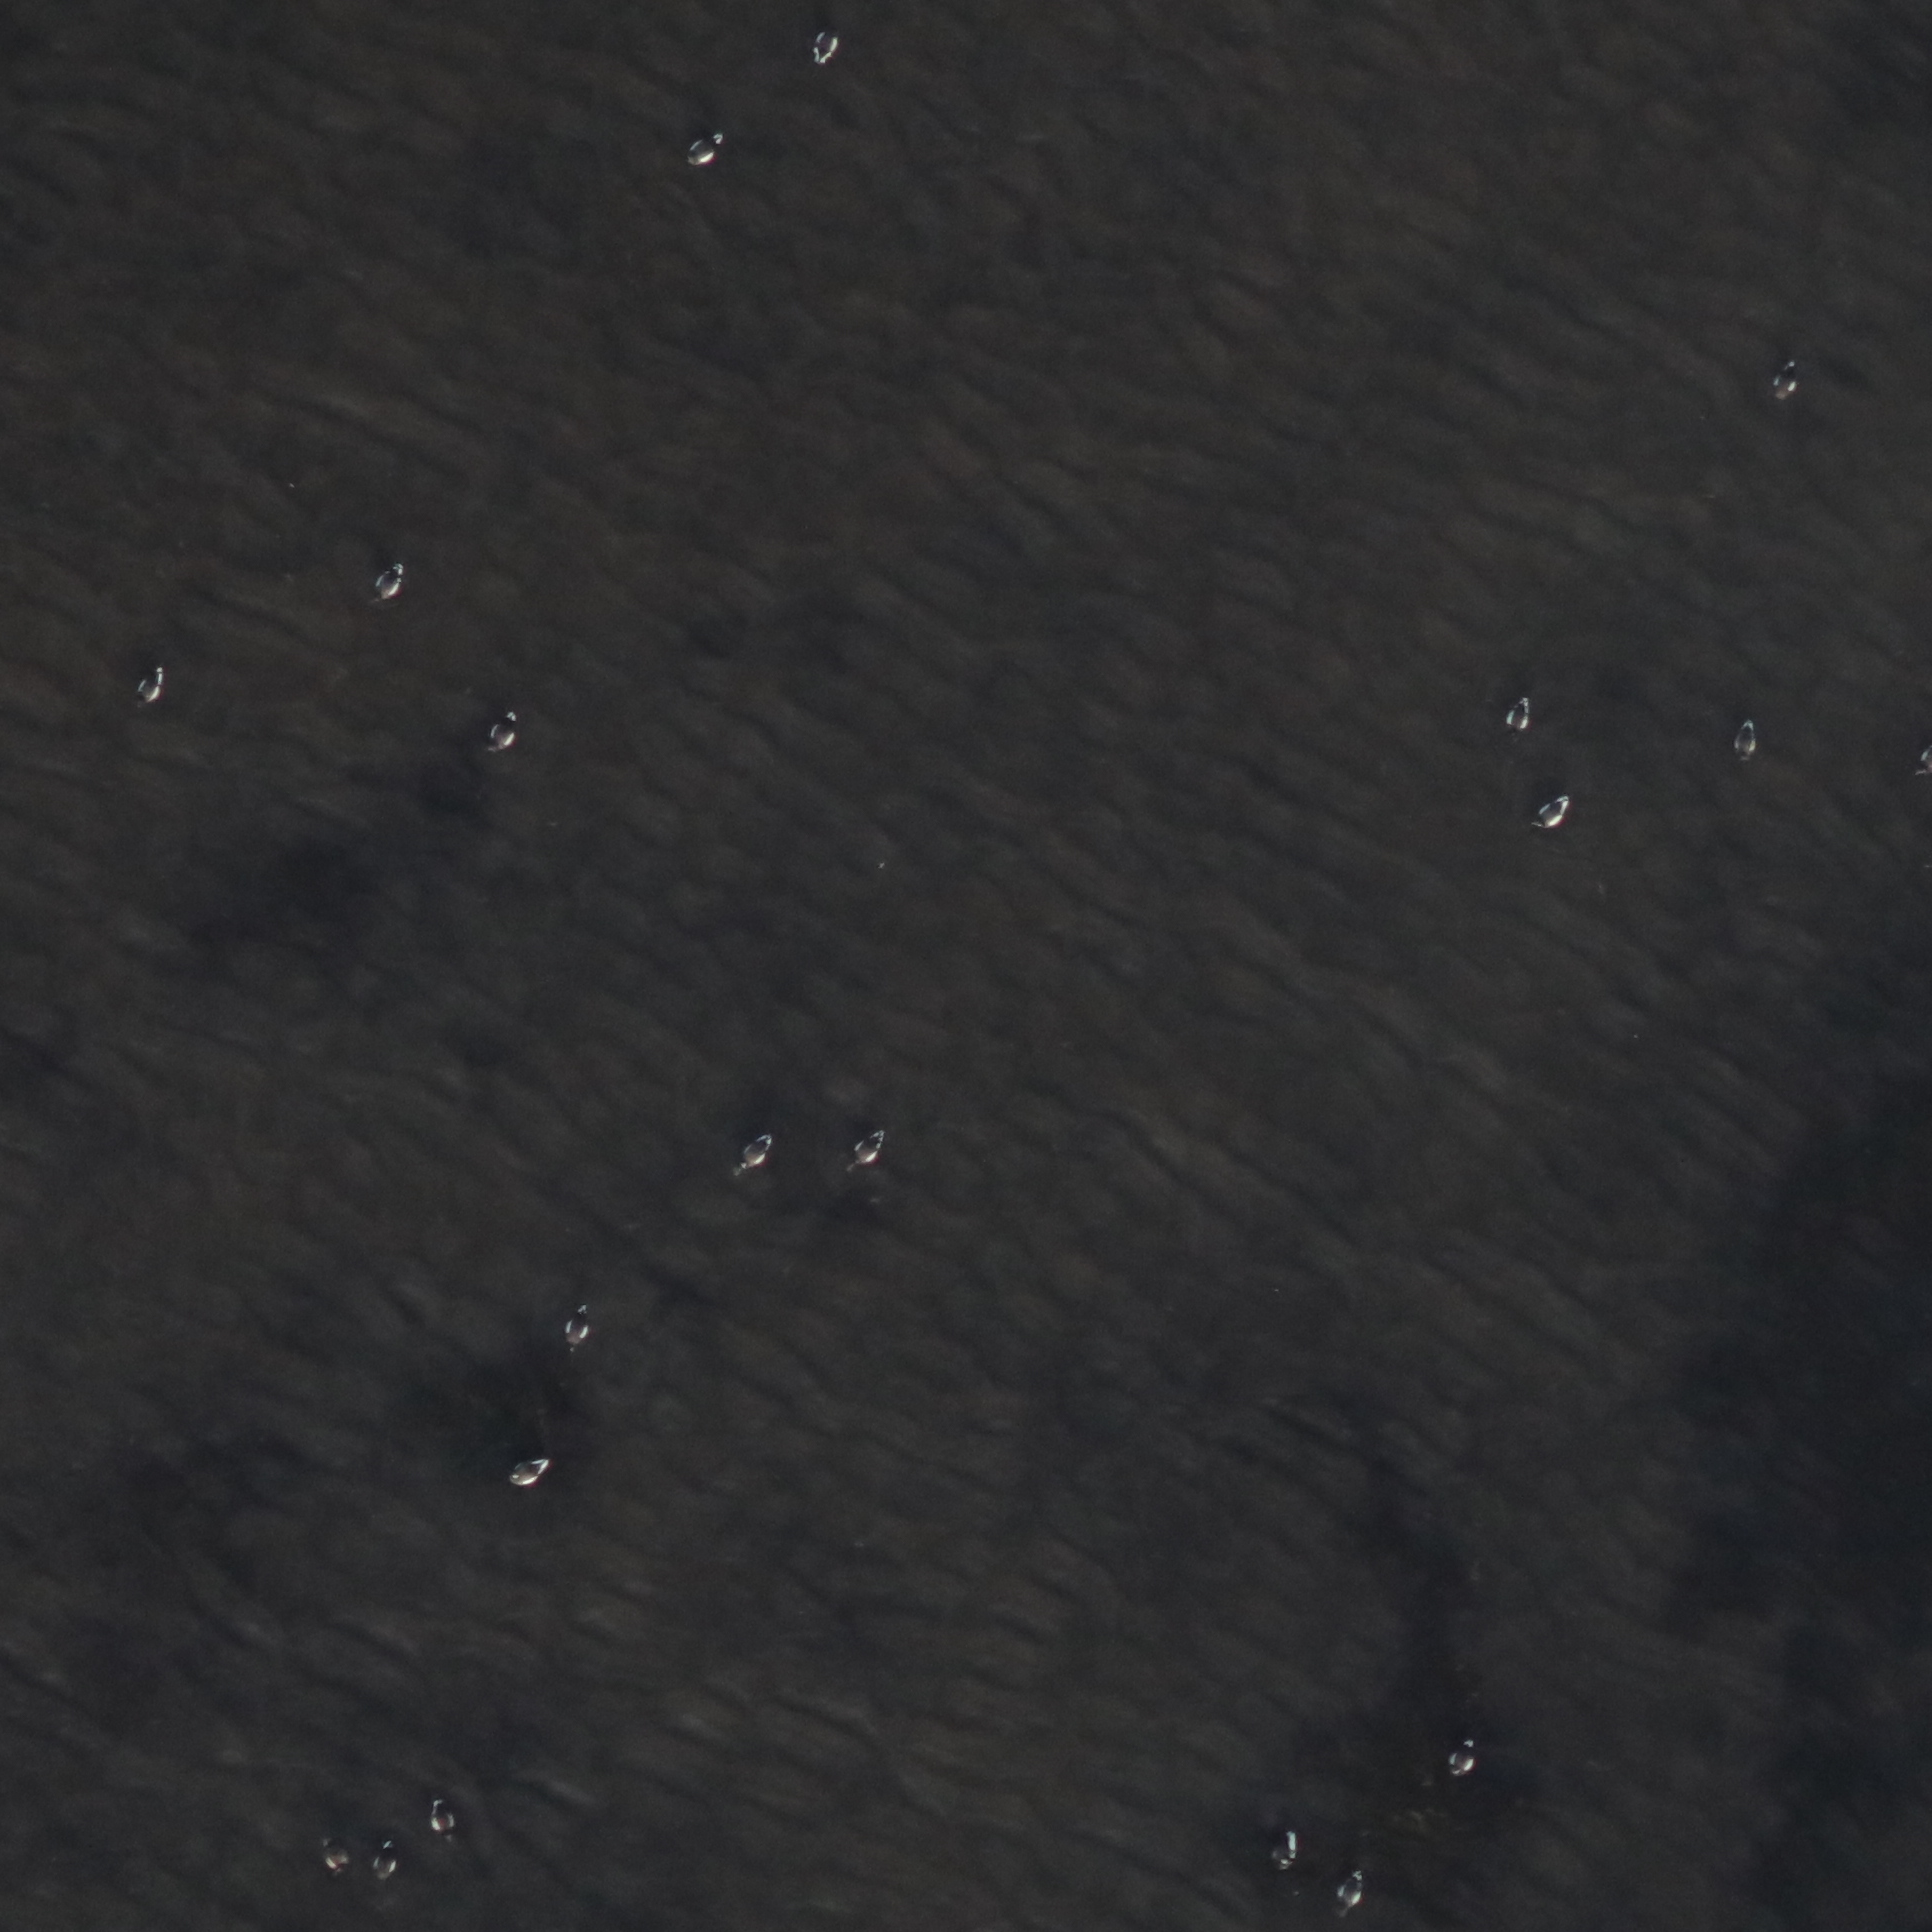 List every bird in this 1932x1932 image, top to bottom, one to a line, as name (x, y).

brant (822, 45)
brant (704, 150)
brant (1787, 393)
brant (388, 581)
brant (150, 687)
brant (1519, 716)
brant (501, 733)
brant (1745, 741)
brant (1550, 813)
brant (866, 1149)
brant (752, 1156)
brant (575, 1326)
brant (526, 1471)
brant (1461, 1758)
brant (443, 1816)
brant (1280, 1855)
brant (326, 1856)
brant (385, 1858)
brant (1352, 1894)